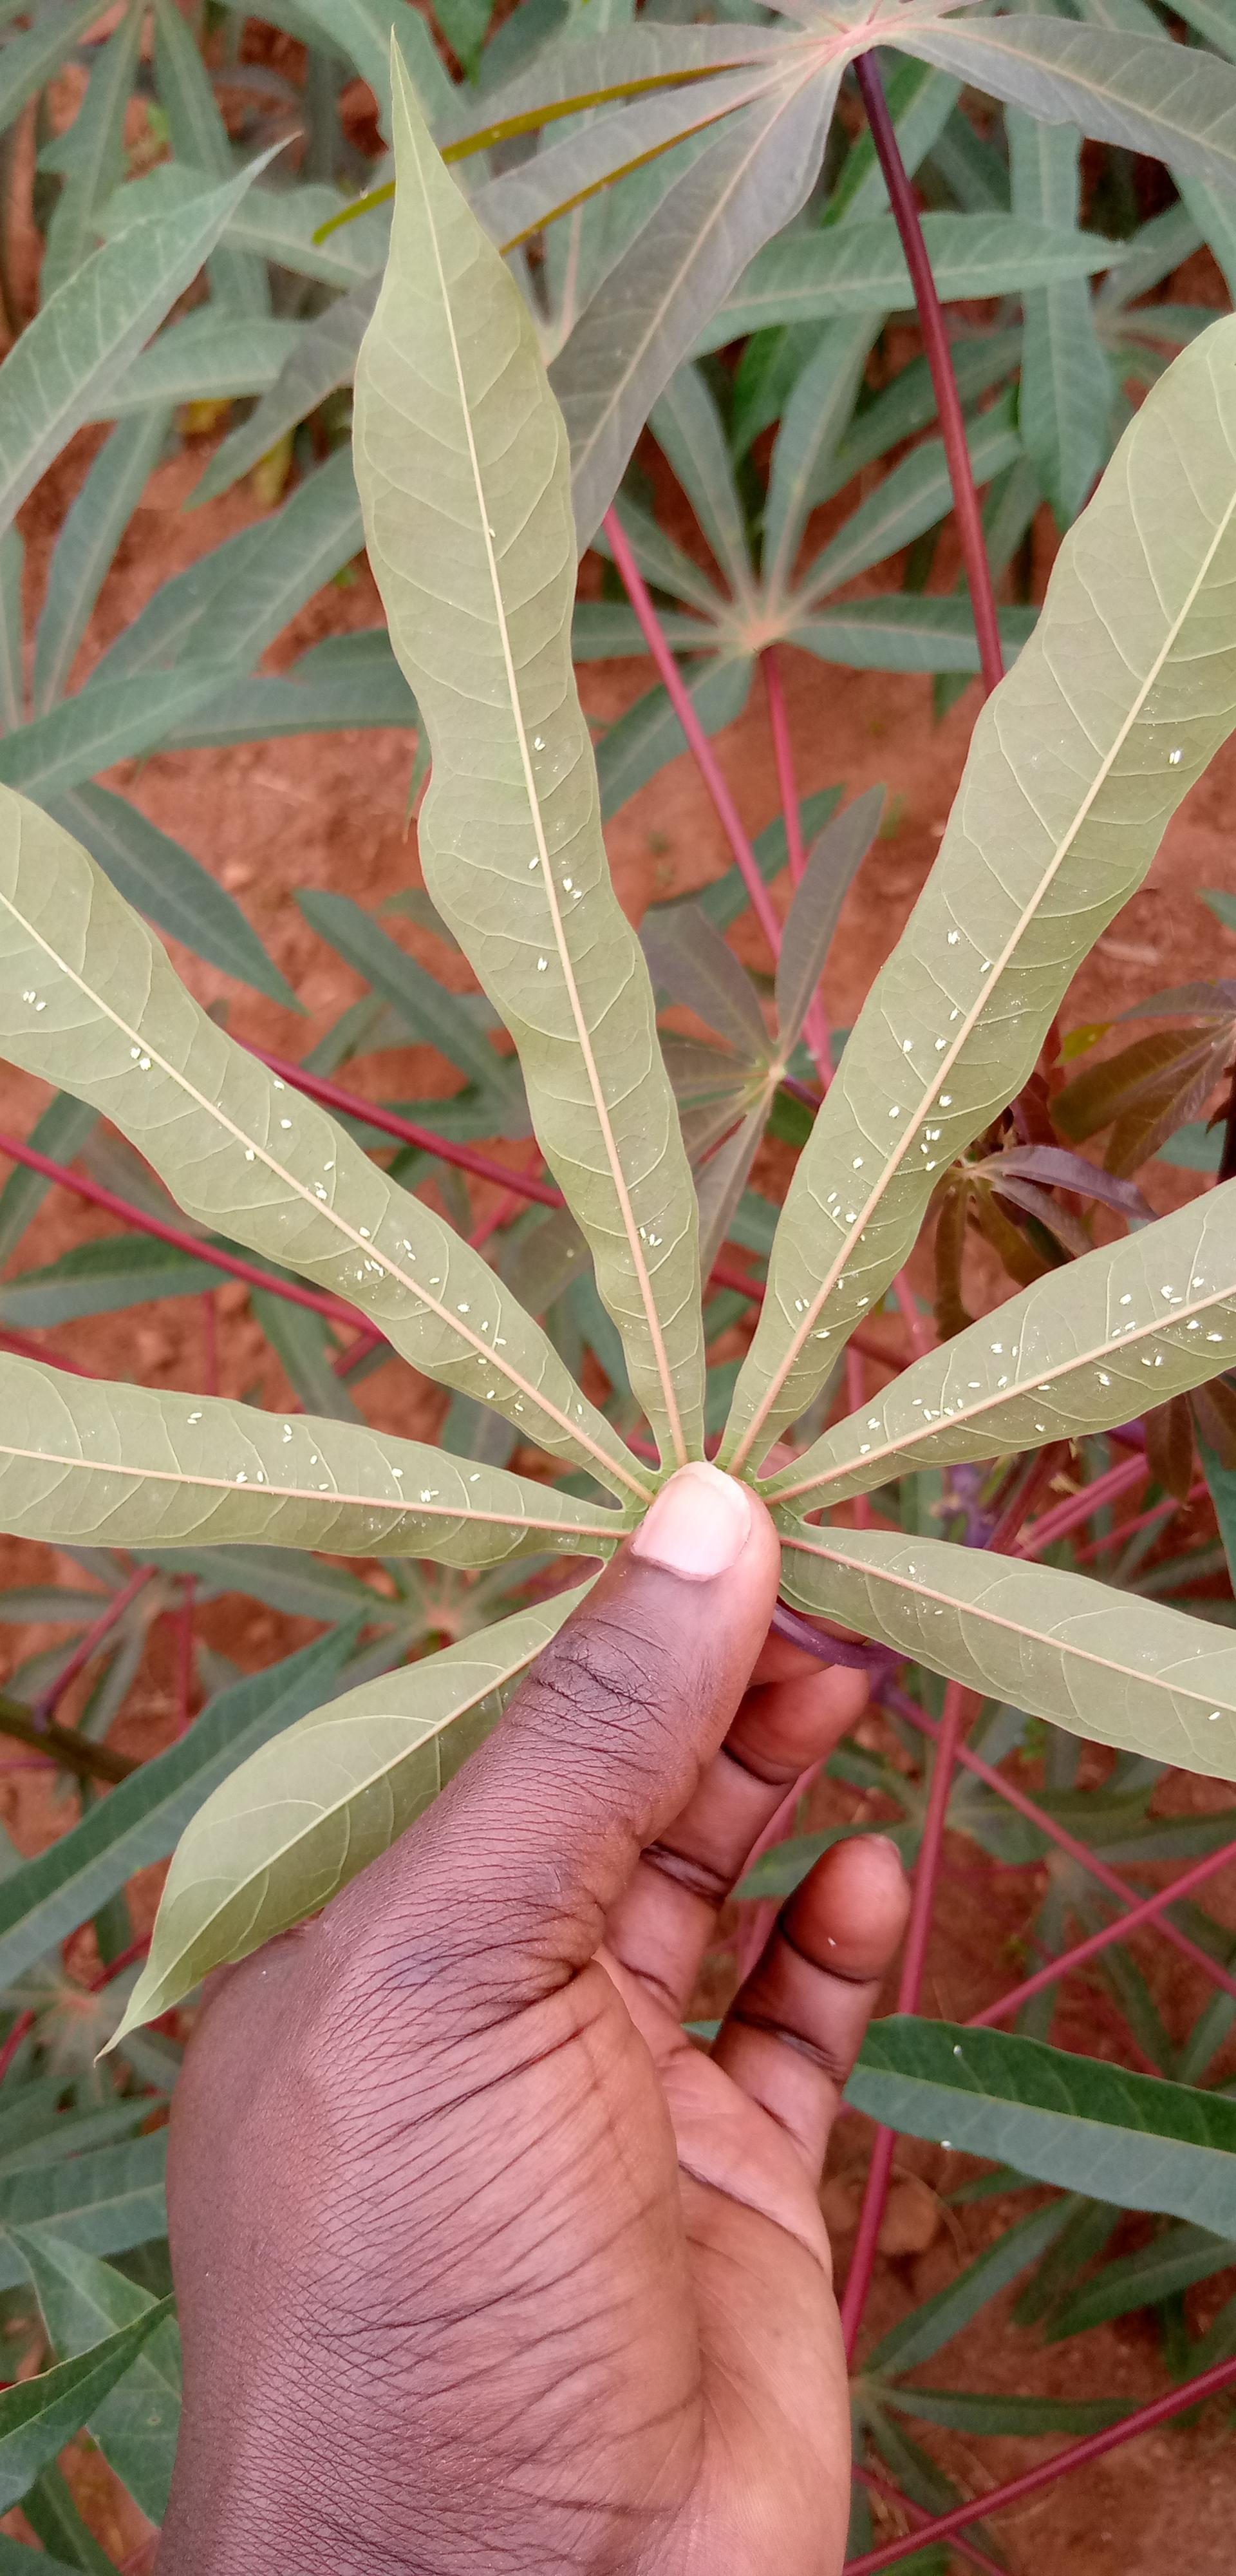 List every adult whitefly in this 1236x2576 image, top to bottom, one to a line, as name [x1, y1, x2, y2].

whitefly [487, 527, 501, 541]
whitefly [533, 737, 542, 750]
whitefly [536, 742, 547, 752]
whitefly [1174, 749, 1181, 766]
whitefly [1168, 751, 1175, 766]
whitefly [527, 855, 541, 871]
whitefly [566, 877, 574, 889]
whitefly [562, 878, 569, 893]
whitefly [572, 891, 585, 900]
whitefly [951, 930, 960, 948]
whitefly [947, 931, 952, 945]
whitefly [536, 957, 544, 972]
whitefly [977, 959, 993, 976]
whitefly [542, 960, 548, 972]
whitefly [21, 990, 30, 1003]
whitefly [28, 990, 37, 1005]
whitefly [34, 1000, 48, 1013]
whitefly [948, 1007, 961, 1023]
whitefly [933, 1034, 948, 1054]
whitefly [932, 1036, 949, 1052]
whitefly [907, 1037, 912, 1054]
whitefly [901, 1039, 908, 1054]
whitefly [129, 1046, 136, 1060]
whitefly [134, 1047, 142, 1060]
whitefly [142, 1057, 148, 1071]
whitefly [145, 1057, 152, 1070]
whitefly [138, 1059, 145, 1072]
whitefly [271, 1077, 286, 1092]
whitefly [938, 1094, 944, 1107]
whitefly [941, 1095, 950, 1108]
whitefly [944, 1099, 953, 1108]
whitefly [887, 1104, 899, 1117]
whitefly [892, 1109, 899, 1119]
whitefly [279, 1118, 292, 1124]
whitefly [281, 1122, 293, 1130]
whitefly [924, 1128, 931, 1142]
whitefly [934, 1128, 941, 1142]
whitefly [931, 1131, 936, 1141]
whitefly [919, 1142, 930, 1155]
whitefly [249, 1148, 256, 1162]
whitefly [245, 1149, 250, 1162]
whitefly [851, 1153, 865, 1171]
whitefly [848, 1155, 866, 1171]
whitefly [323, 1159, 337, 1173]
whitefly [929, 1160, 936, 1173]
whitefly [925, 1161, 931, 1172]
whitefly [314, 1180, 325, 1189]
whitefly [319, 1188, 328, 1197]
whitefly [315, 1190, 326, 1201]
whitefly [826, 1191, 838, 1204]
whitefly [830, 1204, 841, 1219]
whitefly [844, 1213, 858, 1219]
whitefly [845, 1218, 855, 1225]
whitefly [638, 1226, 648, 1240]
whitefly [359, 1226, 371, 1236]
whitefly [359, 1231, 368, 1238]
whitefly [858, 1231, 867, 1244]
whitefly [648, 1233, 655, 1247]
whitefly [653, 1236, 664, 1247]
whitefly [402, 1238, 413, 1251]
whitefly [406, 1252, 417, 1262]
whitefly [363, 1258, 372, 1273]
whitefly [370, 1259, 381, 1270]
whitefly [379, 1266, 386, 1278]
whitefly [355, 1268, 363, 1282]
whitefly [1191, 1276, 1200, 1285]
whitefly [427, 1276, 441, 1285]
whitefly [1192, 1277, 1205, 1289]
whitefly [836, 1278, 845, 1291]
whitefly [1161, 1283, 1174, 1293]
whitefly [1159, 1288, 1170, 1300]
whitefly [1119, 1293, 1132, 1304]
whitefly [854, 1296, 871, 1309]
whitefly [1167, 1296, 1183, 1304]
whitefly [1121, 1296, 1132, 1307]
whitefly [802, 1298, 810, 1309]
whitefly [794, 1298, 803, 1313]
whitefly [456, 1303, 471, 1309]
whitefly [458, 1308, 471, 1314]
whitefly [1184, 1319, 1201, 1331]
whitefly [479, 1320, 490, 1332]
whitefly [1123, 1320, 1137, 1331]
whitefly [1110, 1328, 1121, 1338]
whitefly [813, 1330, 834, 1340]
whitefly [1205, 1333, 1219, 1341]
whitefly [493, 1336, 508, 1347]
whitefly [1213, 1336, 1223, 1342]
whitefly [988, 1342, 1002, 1349]
whitefly [1010, 1345, 1020, 1359]
whitefly [990, 1349, 1004, 1354]
whitefly [1153, 1355, 1165, 1368]
whitefly [476, 1356, 489, 1367]
whitefly [1140, 1357, 1152, 1368]
whitefly [1098, 1374, 1110, 1381]
whitefly [995, 1375, 1010, 1389]
whitefly [1098, 1379, 1112, 1388]
whitefly [966, 1381, 981, 1389]
whitefly [1035, 1383, 1051, 1392]
whitefly [485, 1388, 498, 1401]
whitefly [956, 1396, 964, 1410]
whitefly [910, 1398, 924, 1406]
whitefly [512, 1401, 525, 1413]
whitefly [576, 1402, 584, 1416]
whitefly [942, 1406, 955, 1417]
whitefly [922, 1407, 933, 1422]
whitefly [930, 1409, 941, 1418]
whitefly [189, 1411, 203, 1419]
whitefly [866, 1417, 877, 1426]
whitefly [186, 1419, 198, 1425]
whitefly [868, 1421, 881, 1432]
whitefly [283, 1422, 294, 1435]
whitefly [1033, 1422, 1047, 1435]
whitefly [281, 1435, 294, 1444]
whitefly [857, 1441, 873, 1455]
whitefly [309, 1453, 320, 1466]
whitefly [391, 1467, 404, 1475]
whitefly [256, 1468, 265, 1484]
whitefly [234, 1470, 247, 1478]
whitefly [390, 1470, 400, 1479]
whitefly [468, 1472, 482, 1482]
whitefly [235, 1475, 249, 1484]
whitefly [317, 1482, 331, 1492]
whitefly [424, 1488, 431, 1502]
whitefly [429, 1489, 440, 1497]
whitefly [420, 1490, 426, 1503]
whitefly [906, 1563, 918, 1576]
whitefly [933, 1609, 946, 1618]
whitefly [1206, 1709, 1222, 1722]